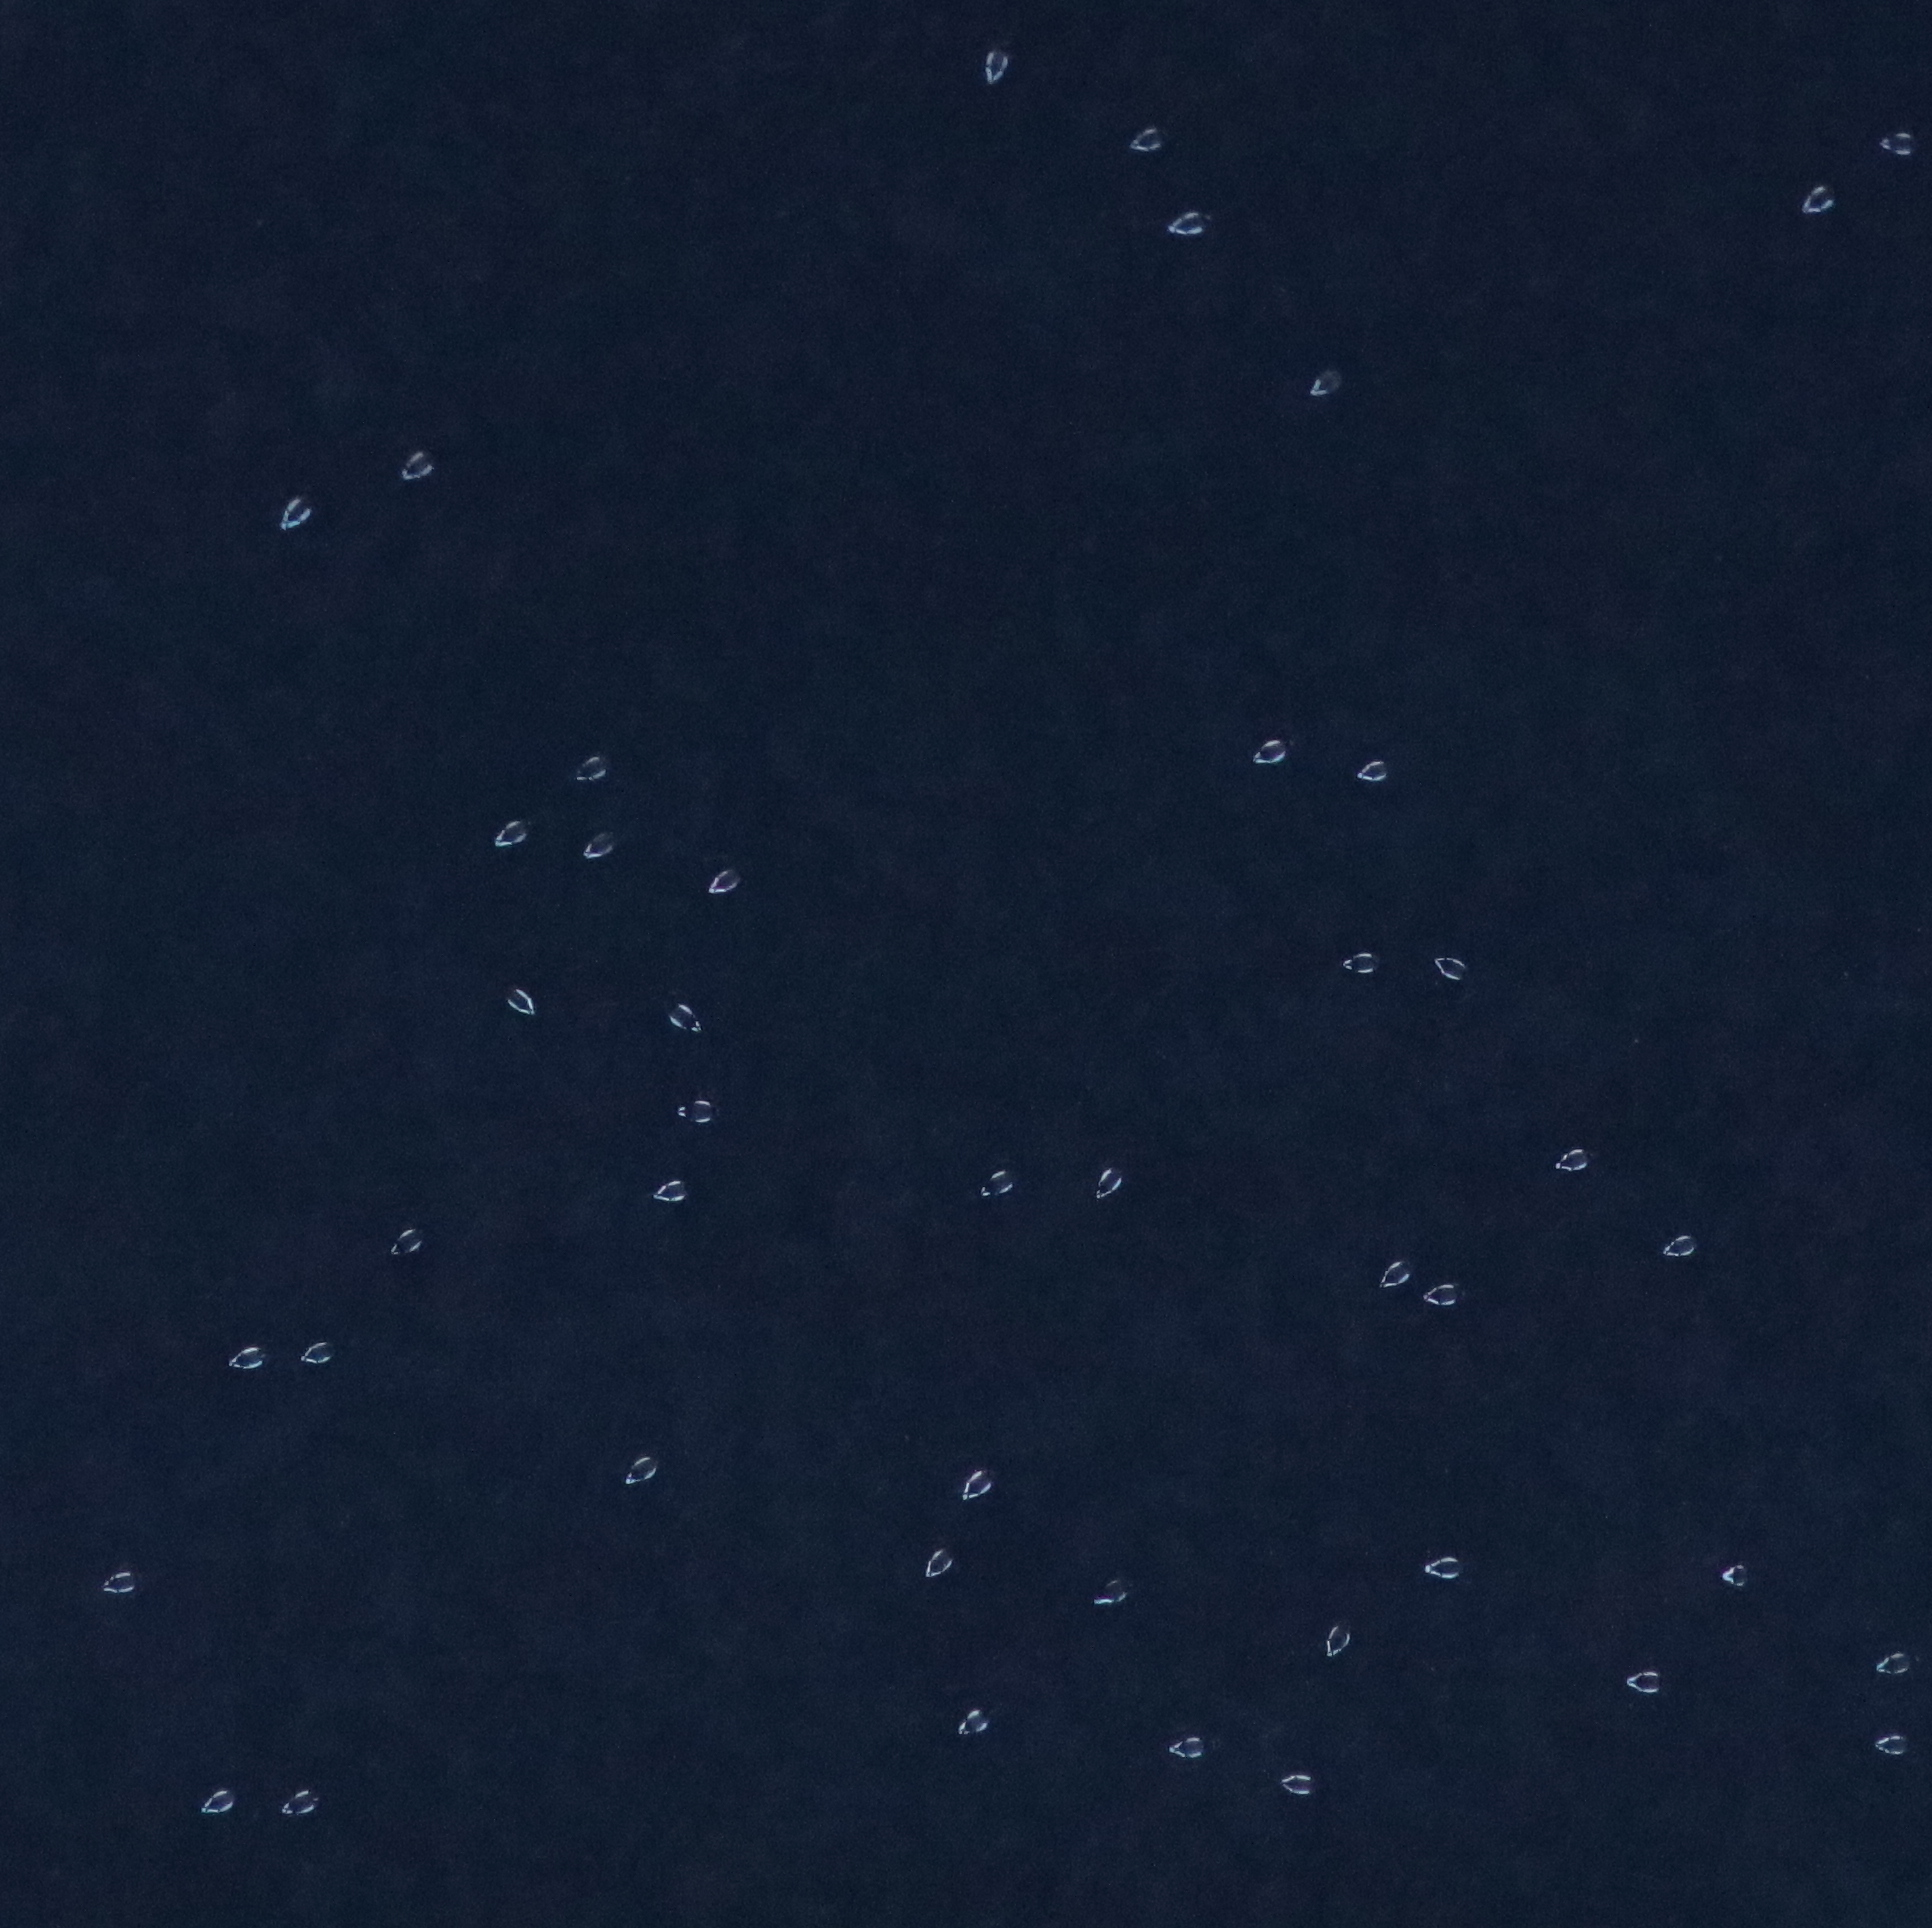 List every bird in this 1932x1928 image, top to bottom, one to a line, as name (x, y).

brant (996, 66)
brant (1146, 142)
brant (1900, 143)
brant (1821, 200)
brant (1192, 222)
brant (1328, 383)
brant (418, 466)
brant (295, 509)
brant (1272, 750)
brant (590, 767)
brant (1377, 770)
brant (515, 833)
brant (603, 844)
brant (727, 880)
brant (1363, 963)
brant (1454, 969)
brant (518, 1001)
brant (682, 1017)
brant (698, 1111)
brant (1575, 1162)
brant (1109, 1182)
brant (997, 1184)
brant (673, 1191)
brant (407, 1242)
brant (1683, 1246)
brant (1397, 1272)
brant (1446, 1297)
brant (317, 1355)
brant (248, 1358)
brant (641, 1470)
brant (977, 1482)
brant (938, 1563)
brant (1447, 1567)
brant (1738, 1575)
brant (122, 1580)
brant (1114, 1589)
brant (1339, 1639)
brant (1899, 1664)
brant (1648, 1682)
brant (975, 1722)
brant (1898, 1746)
brant (1191, 1748)
brant (1298, 1786)
brant (220, 1803)
brant (299, 1804)